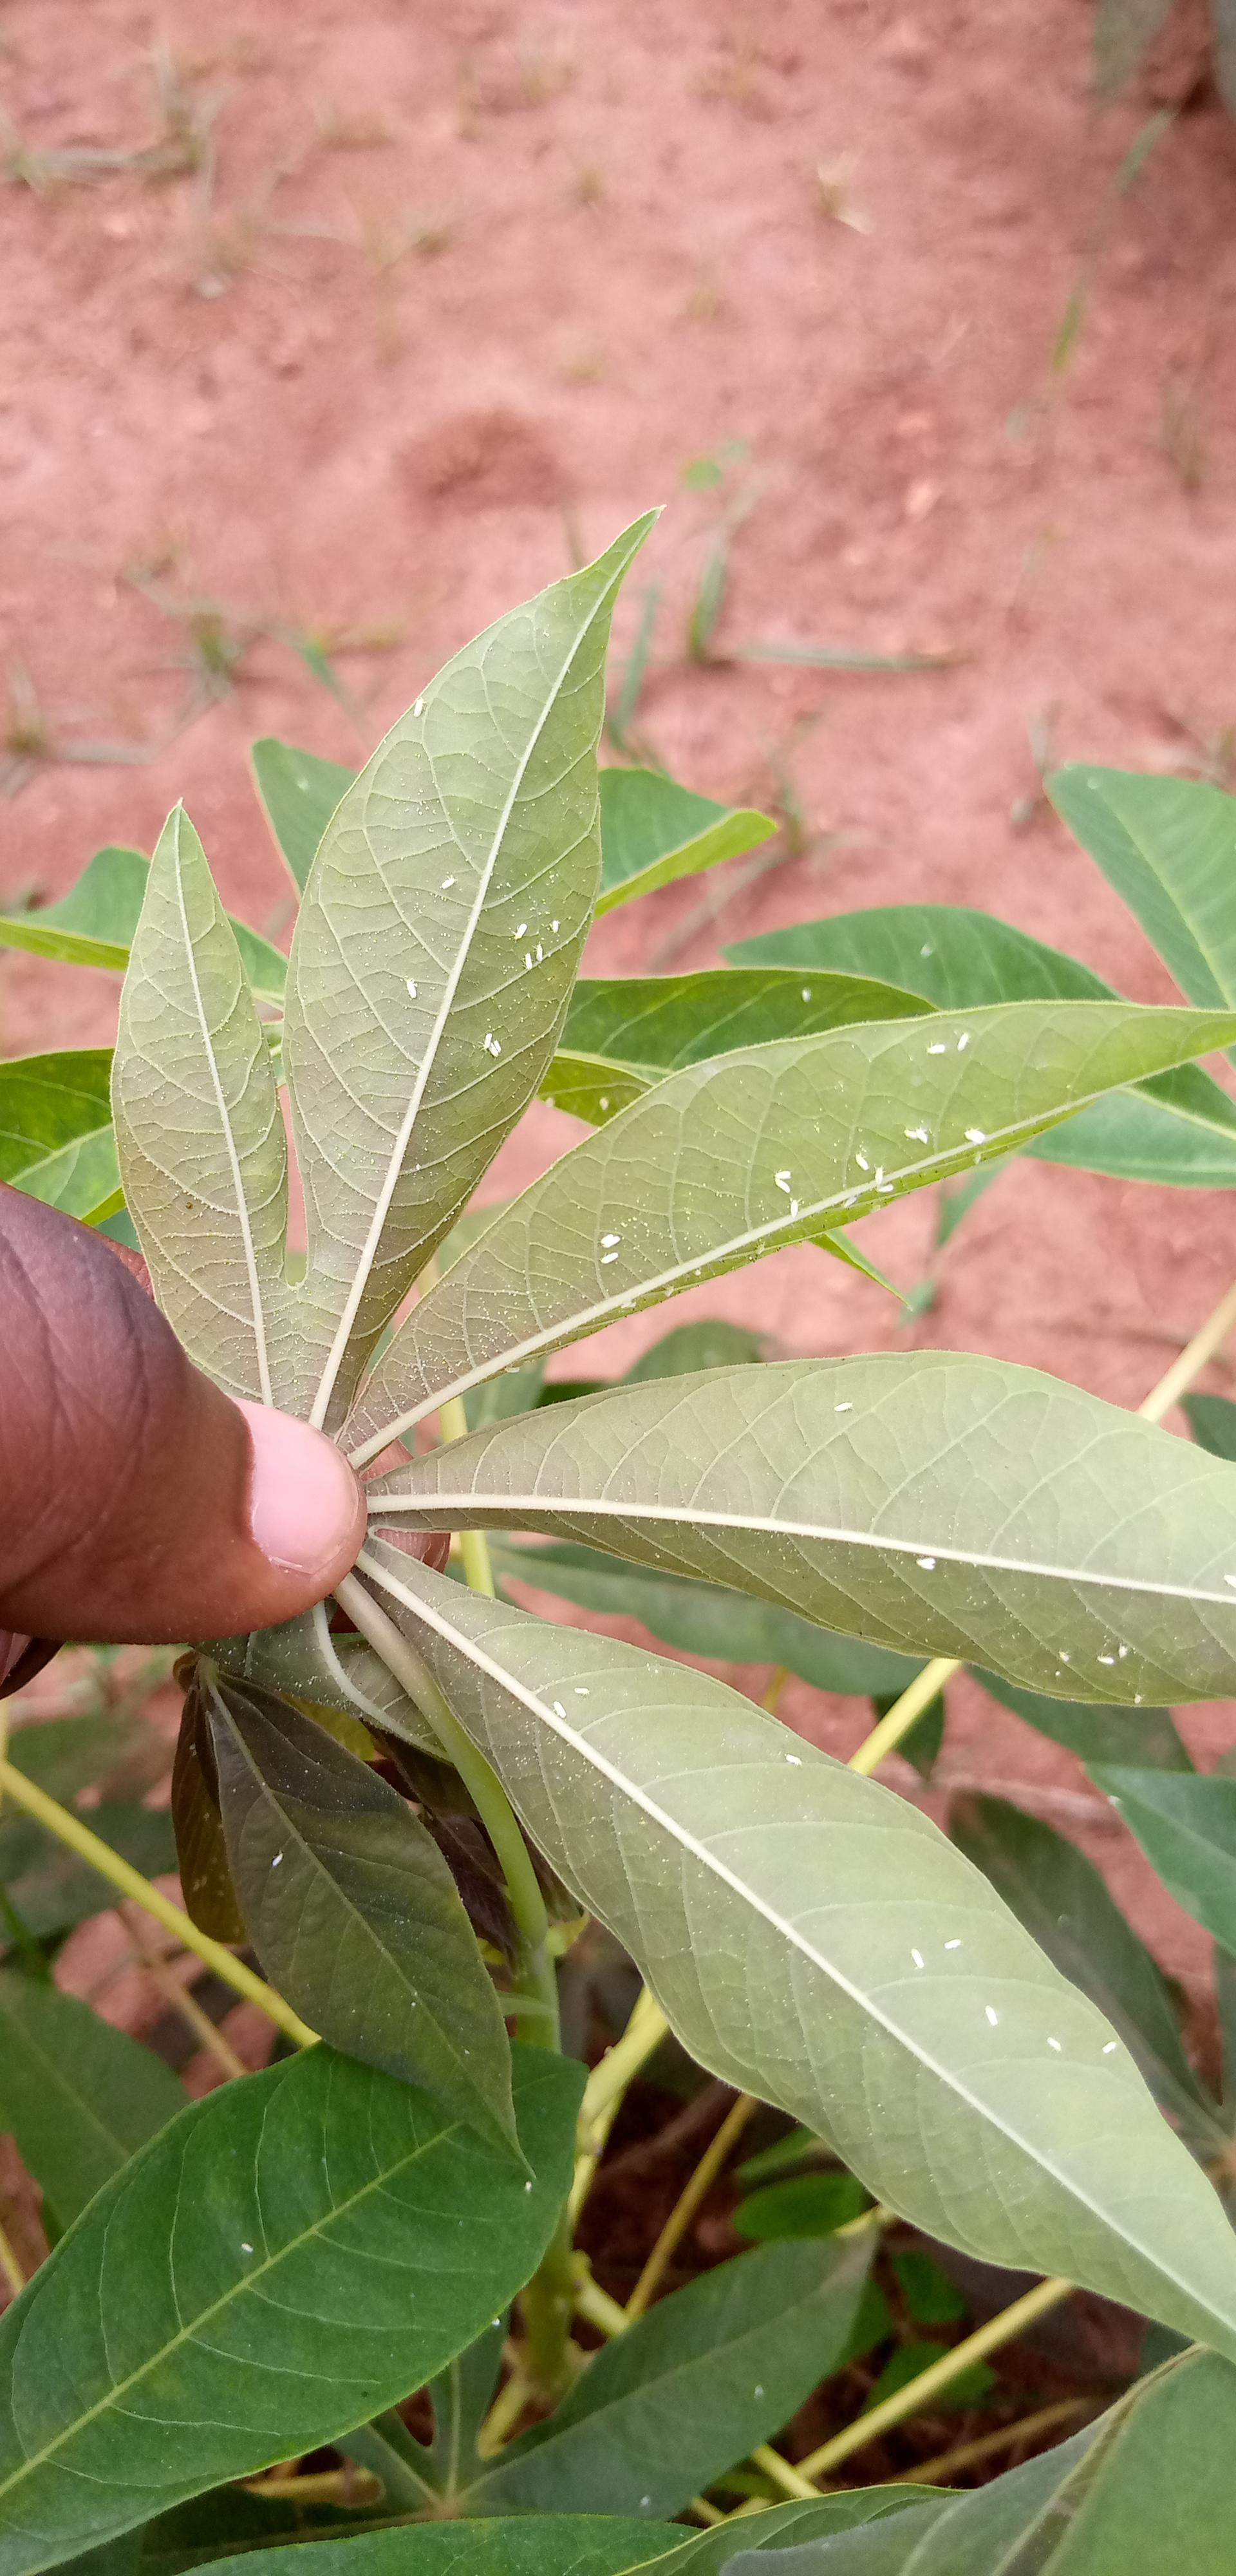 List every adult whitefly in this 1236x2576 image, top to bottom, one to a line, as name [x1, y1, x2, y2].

whitefly [411, 694, 426, 720]
whitefly [438, 873, 458, 894]
whitefly [548, 916, 563, 936]
whitefly [510, 922, 529, 943]
whitefly [534, 940, 545, 963]
whitefly [522, 951, 534, 973]
whitefly [402, 974, 424, 1002]
whitefly [798, 986, 810, 1005]
whitefly [482, 1030, 494, 1052]
whitefly [955, 1030, 973, 1055]
whitefly [492, 1039, 504, 1054]
whitefly [922, 1041, 948, 1057]
whitefly [487, 1043, 499, 1060]
whitefly [915, 1125, 930, 1146]
whitefly [901, 1127, 917, 1141]
whitefly [968, 1128, 988, 1141]
whitefly [964, 1132, 983, 1148]
whitefly [852, 1149, 872, 1172]
whitefly [873, 1164, 884, 1185]
whitefly [772, 1168, 793, 1180]
whitefly [773, 1177, 792, 1195]
whitefly [874, 1182, 896, 1194]
whitefly [843, 1195, 858, 1211]
whitefly [785, 1197, 803, 1220]
whitefly [599, 1233, 614, 1245]
whitefly [603, 1234, 621, 1251]
whitefly [752, 1242, 767, 1258]
whitefly [597, 1251, 621, 1266]
whitefly [691, 1267, 703, 1278]
whitefly [662, 1282, 676, 1300]
whitefly [619, 1297, 639, 1311]
whitefly [502, 1364, 524, 1376]
whitefly [831, 1397, 858, 1417]
whitefly [913, 1555, 937, 1571]
whitefly [1117, 1642, 1129, 1662]
whitefly [1056, 1647, 1072, 1665]
whitefly [1094, 1652, 1115, 1667]
whitefly [570, 1685, 592, 1700]
whitefly [1130, 1690, 1145, 1706]
whitefly [551, 1698, 570, 1721]
whitefly [780, 1751, 804, 1768]
whitefly [269, 1850, 290, 1870]
whitefly [942, 1933, 964, 1952]
whitefly [908, 1944, 930, 1976]
whitefly [983, 2002, 1000, 2029]
whitefly [1045, 2033, 1064, 2054]
whitefly [1100, 2036, 1119, 2058]
whitefly [521, 2176, 537, 2195]
whitefly [239, 2240, 258, 2256]